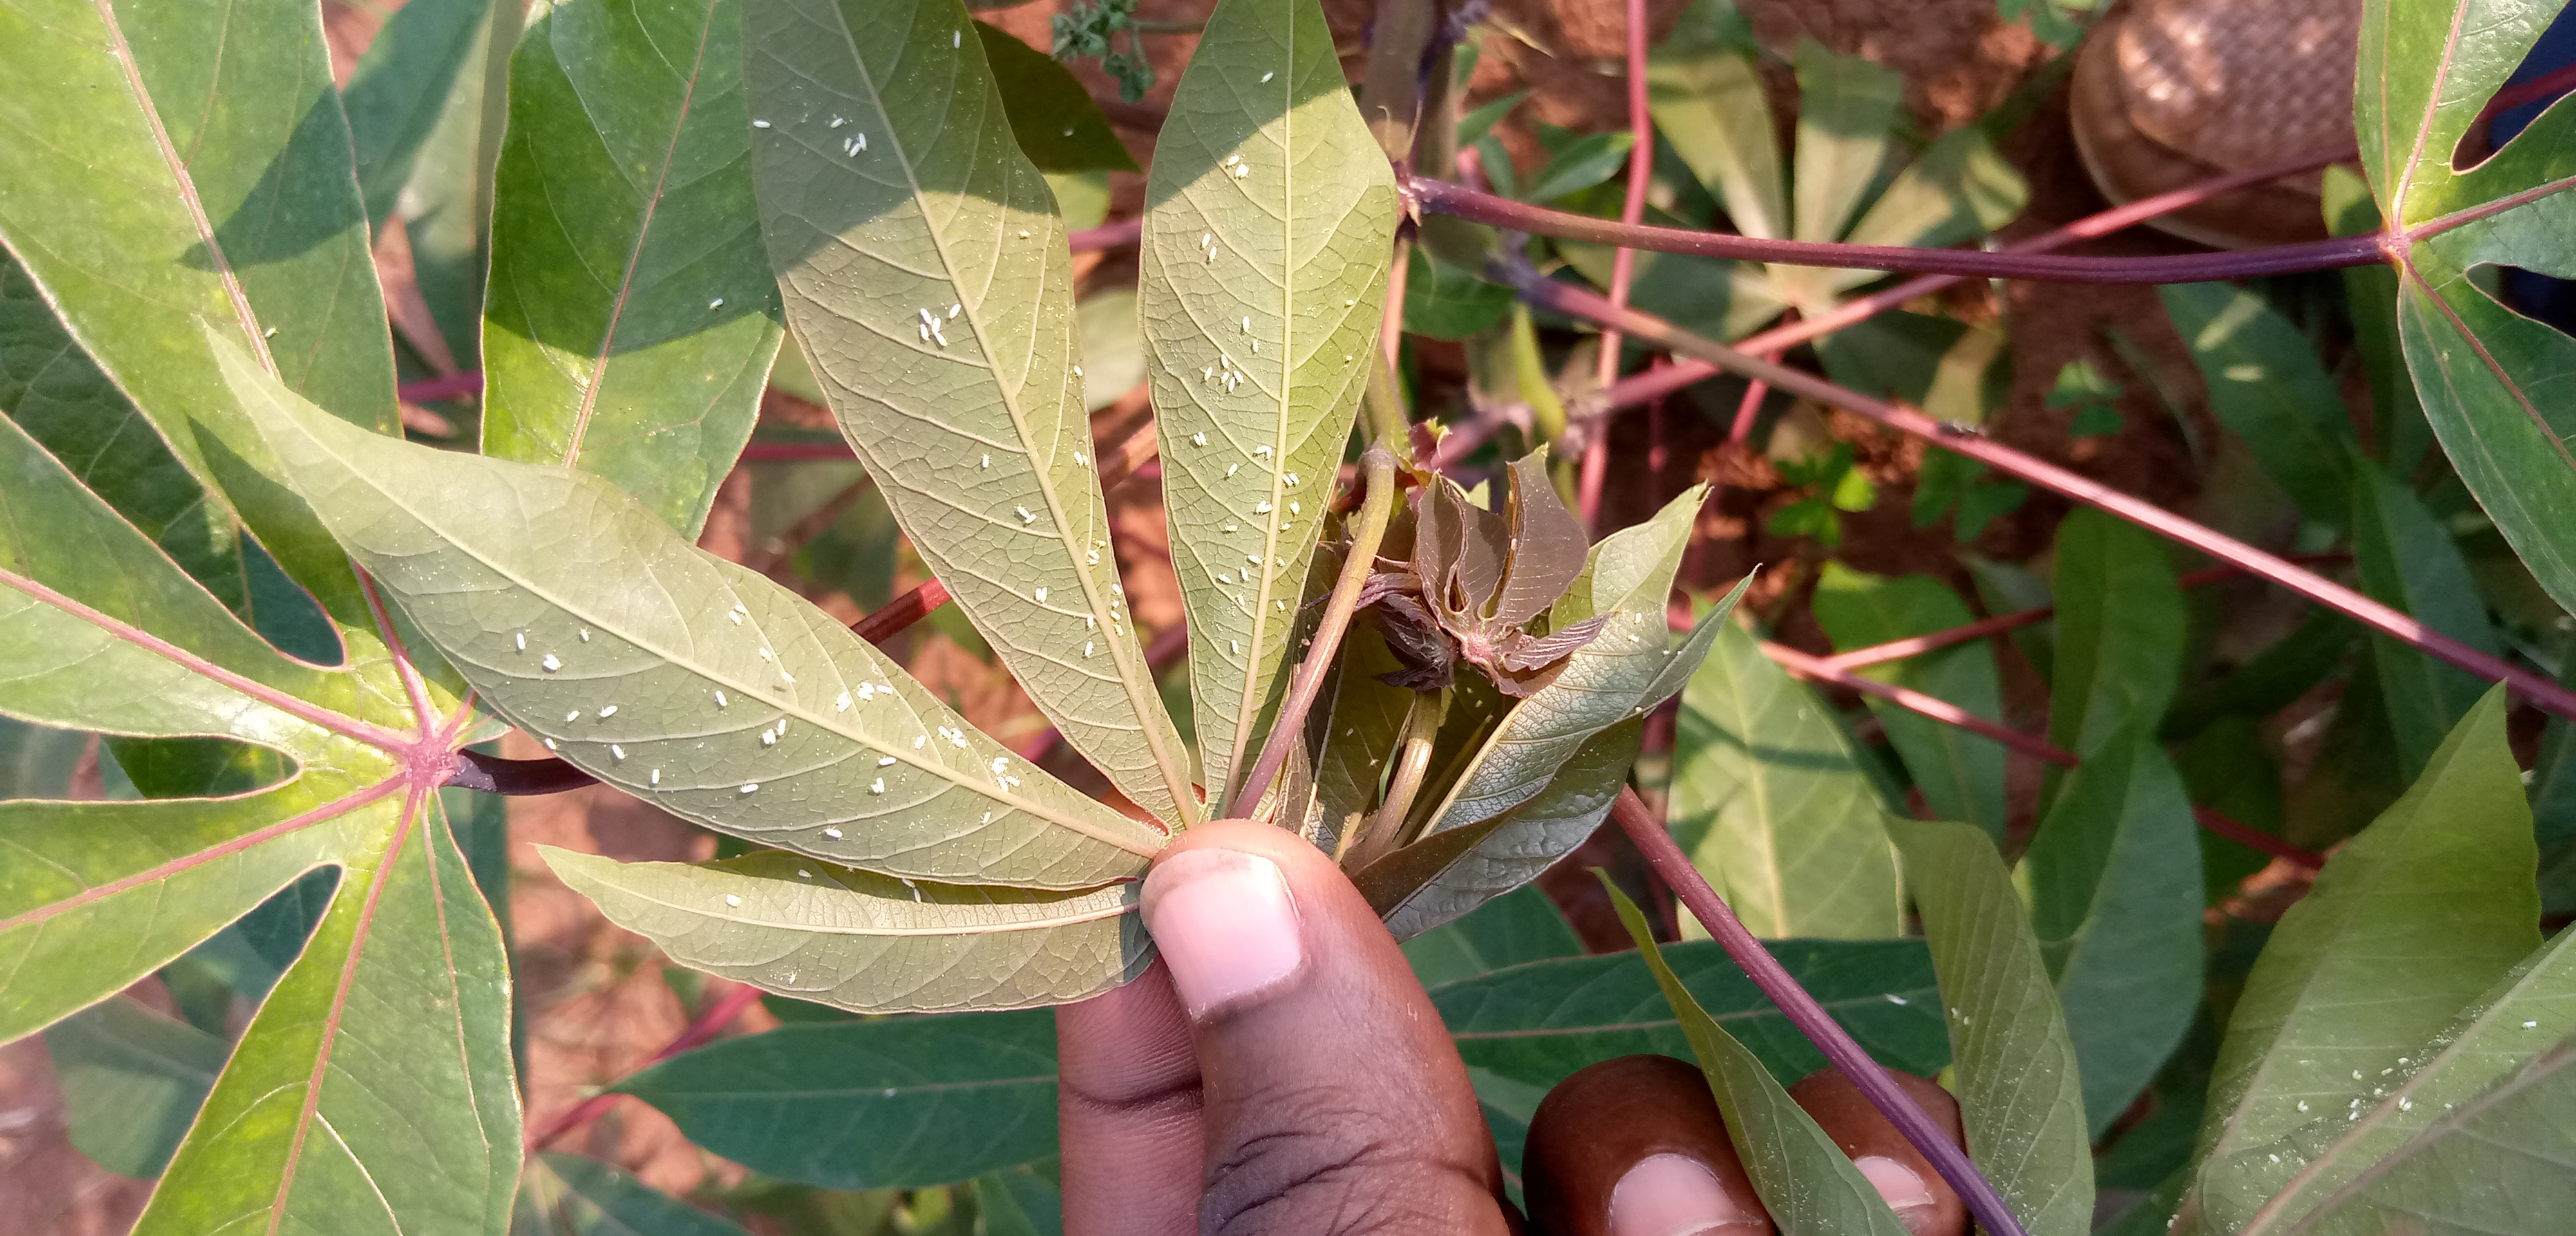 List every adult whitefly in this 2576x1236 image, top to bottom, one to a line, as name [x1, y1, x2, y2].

whitefly [952, 28, 962, 50]
whitefly [1260, 71, 1277, 85]
whitefly [830, 117, 845, 130]
whitefly [752, 118, 771, 129]
whitefly [858, 132, 869, 152]
whitefly [844, 136, 853, 153]
whitefly [849, 142, 863, 158]
whitefly [1227, 154, 1240, 167]
whitefly [1235, 162, 1246, 177]
whitefly [1241, 165, 1251, 179]
whitefly [1018, 229, 1032, 238]
whitefly [1200, 232, 1211, 250]
whitefly [1209, 244, 1217, 263]
whitefly [706, 295, 727, 314]
whitefly [1343, 297, 1358, 307]
whitefly [949, 303, 962, 319]
whitefly [920, 306, 933, 324]
whitefly [1241, 315, 1251, 333]
whitefly [931, 316, 941, 332]
whitefly [919, 323, 930, 341]
whitefly [263, 324, 279, 341]
whitefly [934, 332, 950, 347]
whitefly [1251, 337, 1260, 354]
whitefly [1220, 352, 1231, 368]
whitefly [1345, 353, 1353, 363]
whitefly [1073, 362, 1083, 377]
whitefly [1203, 364, 1214, 382]
whitefly [1233, 369, 1245, 384]
whitefly [1221, 371, 1229, 383]
whitefly [1227, 376, 1236, 393]
whitefly [1198, 430, 1209, 445]
whitefly [1192, 433, 1202, 446]
whitefly [1255, 444, 1268, 456]
whitefly [1265, 444, 1274, 460]
whitefly [980, 450, 992, 470]
whitefly [1074, 450, 1083, 468]
whitefly [1083, 453, 1090, 467]
whitefly [1226, 458, 1238, 478]
whitefly [1289, 471, 1300, 486]
whitefly [1282, 473, 1294, 486]
whitefly [1507, 488, 1517, 505]
whitefly [1256, 499, 1268, 515]
whitefly [1289, 500, 1302, 516]
whitefly [1260, 503, 1274, 512]
whitefly [1016, 505, 1030, 518]
whitefly [1024, 513, 1037, 526]
whitefly [1278, 521, 1293, 531]
whitefly [1222, 523, 1238, 534]
whitefly [1510, 536, 1517, 552]
whitefly [1094, 538, 1107, 549]
whitefly [1087, 548, 1101, 561]
whitefly [1246, 553, 1264, 566]
whitefly [1274, 554, 1288, 568]
whitefly [1087, 558, 1100, 566]
whitefly [1239, 565, 1251, 582]
whitefly [1217, 572, 1232, 585]
whitefly [1110, 581, 1123, 595]
whitefly [1041, 586, 1049, 603]
whitefly [1034, 586, 1041, 601]
whitefly [1235, 592, 1248, 607]
whitefly [1275, 597, 1286, 612]
whitefly [1110, 599, 1121, 608]
whitefly [734, 604, 749, 614]
whitefly [728, 609, 743, 626]
whitefly [1109, 610, 1122, 621]
whitefly [1633, 610, 1643, 624]
whitefly [1086, 614, 1096, 630]
whitefly [1305, 623, 1312, 630]
whitefly [1113, 623, 1125, 637]
whitefly [579, 627, 591, 643]
whitefly [515, 630, 529, 650]
whitefly [1627, 633, 1642, 644]
whitefly [1229, 637, 1242, 655]
whitefly [1081, 639, 1099, 658]
whitefly [759, 646, 773, 664]
whitefly [1660, 648, 1672, 657]
whitefly [545, 653, 562, 668]
whitefly [542, 659, 558, 671]
whitefly [779, 668, 797, 682]
whitefly [860, 680, 873, 687]
whitefly [876, 683, 895, 695]
whitefly [1464, 685, 1475, 695]
whitefly [858, 686, 875, 693]
whitefly [715, 689, 728, 707]
whitefly [837, 689, 849, 702]
whitefly [857, 689, 873, 700]
whitefly [1473, 697, 1485, 709]
whitefly [837, 698, 852, 713]
whitefly [598, 704, 621, 718]
whitefly [1634, 704, 1642, 713]
whitefly [565, 706, 583, 725]
whitefly [1483, 713, 1495, 724]
whitefly [776, 718, 788, 736]
whitefly [937, 724, 952, 739]
whitefly [951, 726, 963, 733]
whitefly [1345, 727, 1356, 738]
whitefly [767, 729, 777, 744]
whitefly [762, 731, 770, 744]
whitefly [952, 733, 963, 738]
whitefly [914, 733, 927, 751]
whitefly [544, 735, 559, 751]
whitefly [956, 737, 967, 747]
whitefly [610, 742, 628, 762]
whitefly [876, 754, 898, 767]
whitefly [994, 756, 1010, 763]
whitefly [1368, 756, 1381, 767]
whitefly [991, 763, 1007, 775]
whitefly [650, 766, 663, 785]
whitefly [1005, 774, 1021, 787]
whitefly [997, 775, 1009, 791]
whitefly [876, 776, 885, 793]
whitefly [739, 781, 761, 794]
whitefly [869, 783, 879, 794]
whitefly [980, 809, 992, 825]
whitefly [824, 826, 844, 840]
whitefly [797, 867, 813, 879]
whitefly [902, 877, 916, 888]
whitefly [913, 888, 922, 904]
whitefly [725, 892, 743, 908]
whitefly [787, 969, 798, 986]
whitefly [1885, 992, 1909, 1007]
whitefly [1949, 1006, 1959, 1019]
whitefly [1962, 1015, 1971, 1027]
whitefly [2519, 1019, 2539, 1030]
whitefly [2397, 1055, 2411, 1066]
whitefly [2381, 1065, 2394, 1077]
whitefly [2351, 1067, 2363, 1081]
whitefly [2371, 1087, 2385, 1096]
whitefly [2398, 1095, 2407, 1109]
whitefly [2349, 1097, 2360, 1109]
whitefly [2295, 1098, 2309, 1113]
whitefly [2402, 1101, 2413, 1112]
whitefly [2443, 1101, 2453, 1110]
whitefly [2348, 1110, 2360, 1120]
whitefly [2268, 1152, 2282, 1165]
whitefly [2172, 1213, 2179, 1220]
whitefly [2166, 1218, 2174, 1230]